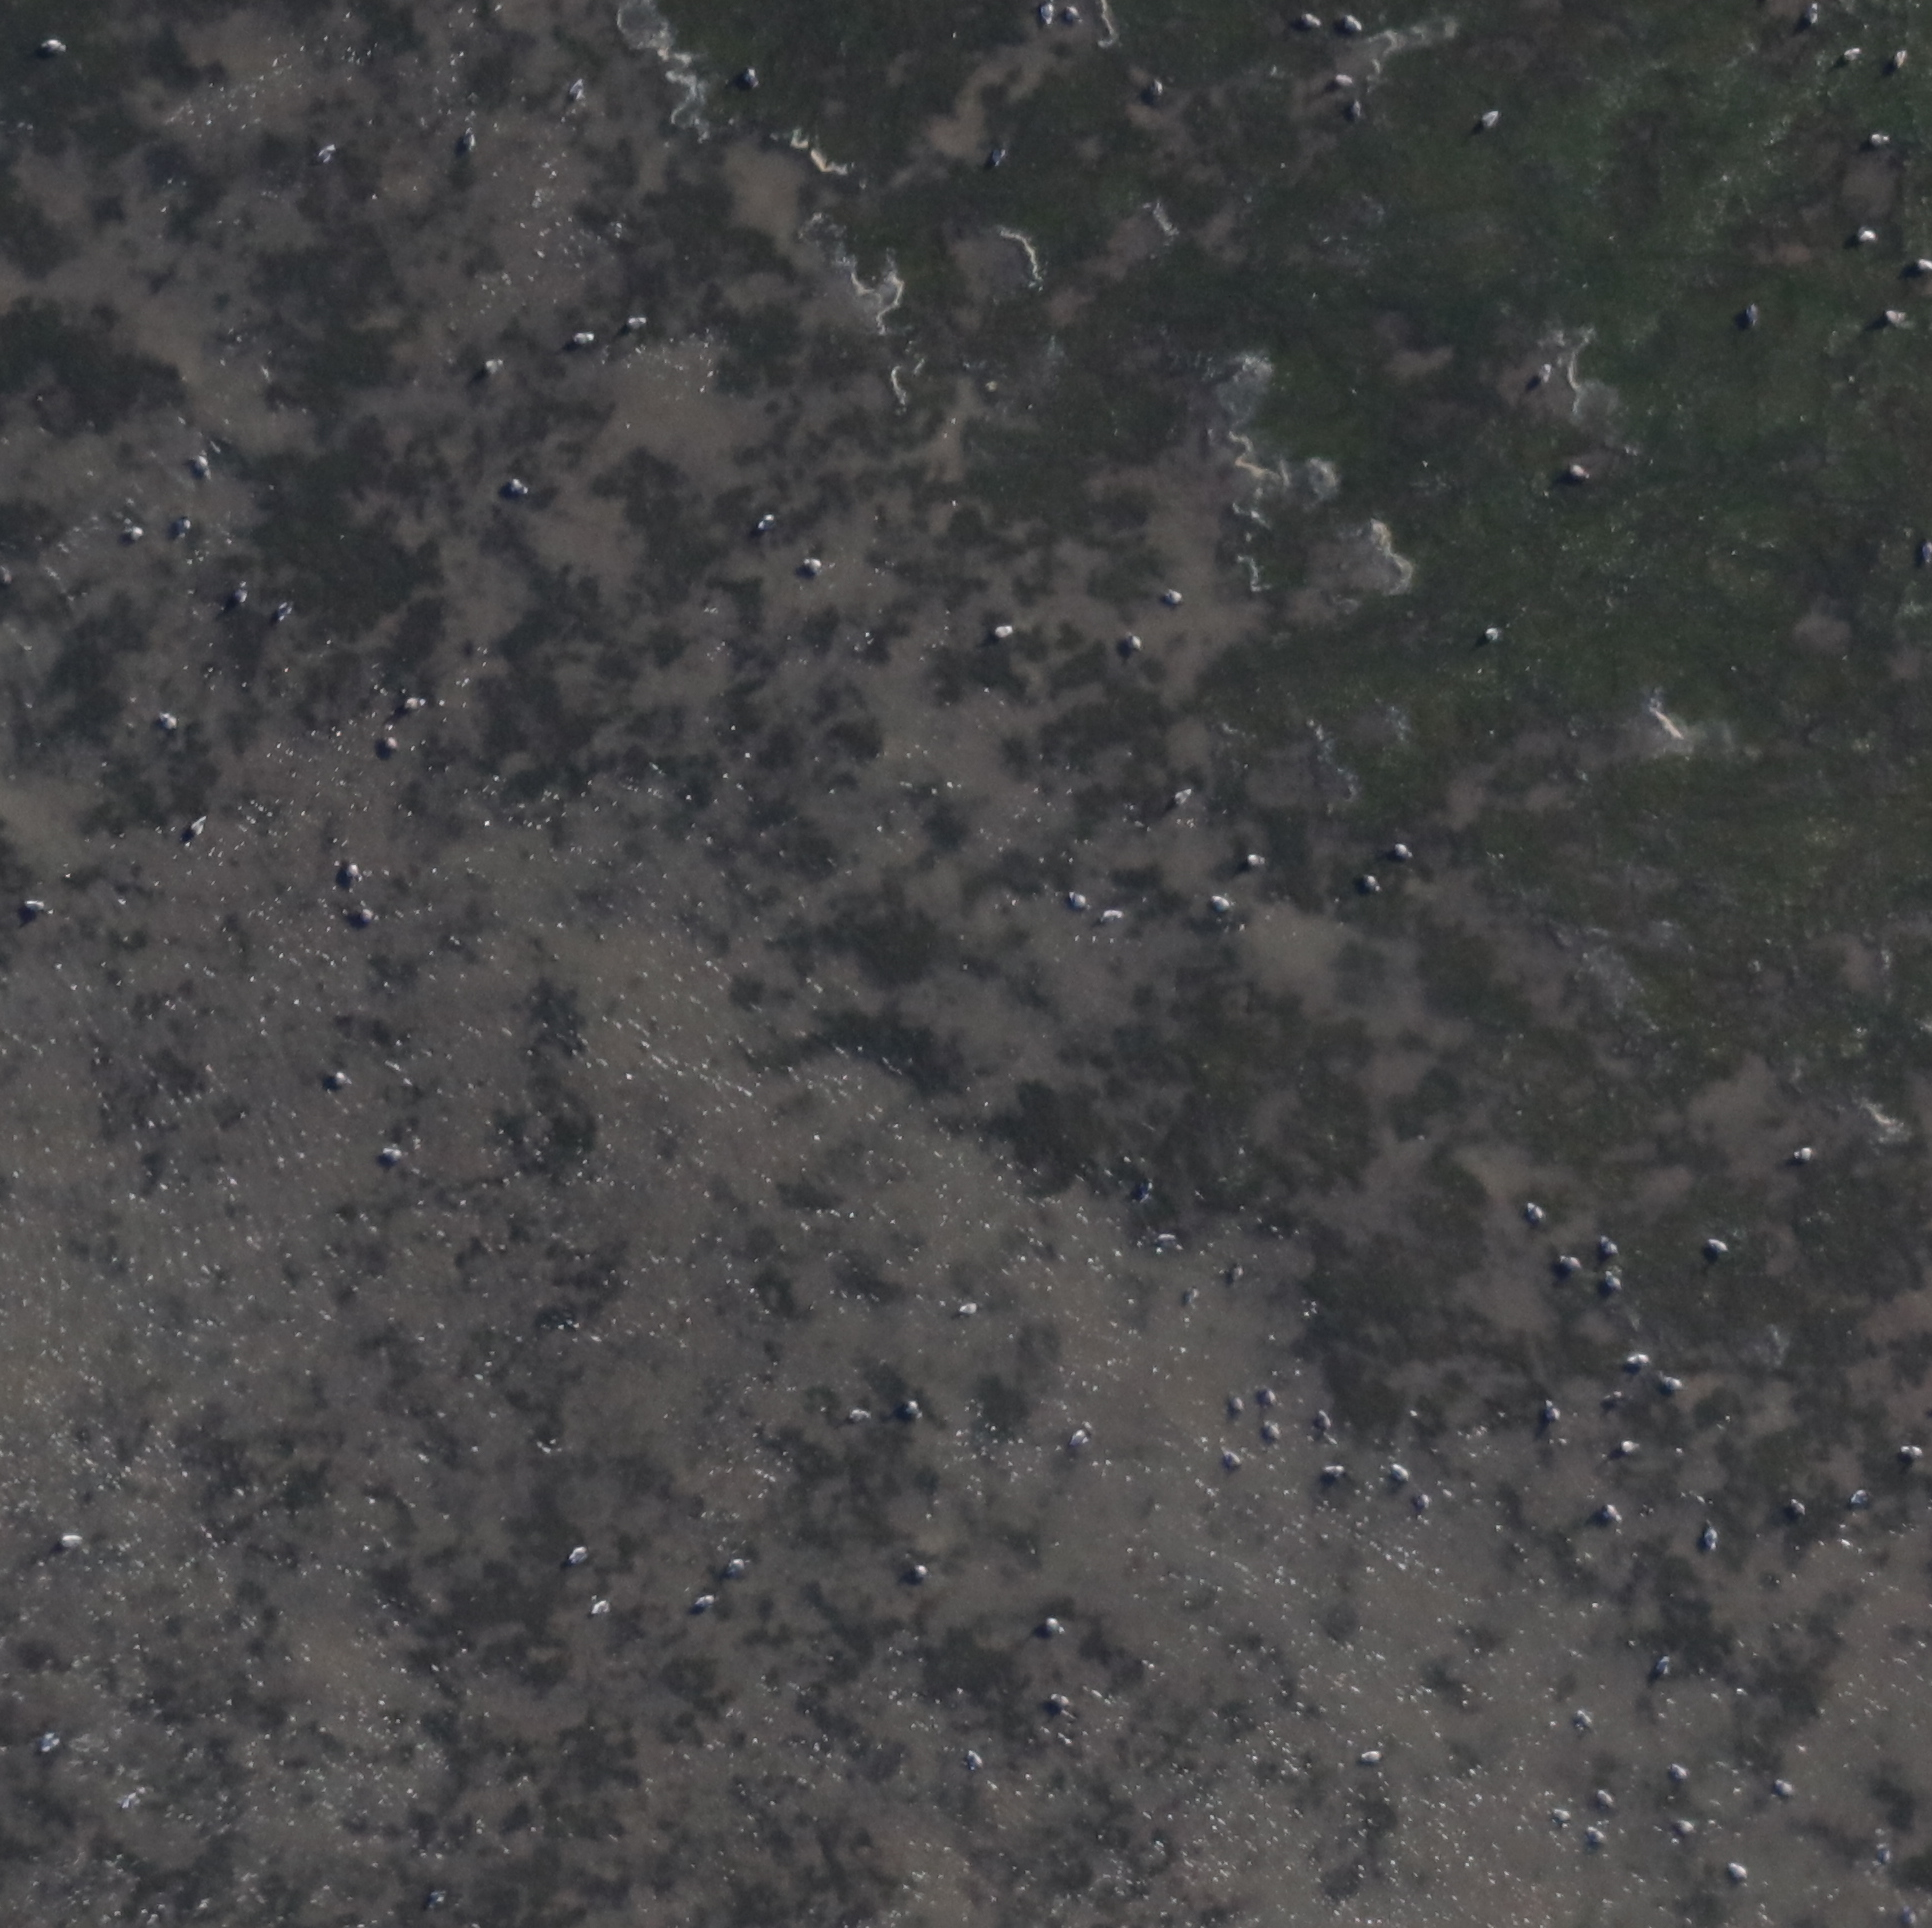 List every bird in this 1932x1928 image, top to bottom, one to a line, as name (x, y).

brant (1047, 12)
brant (1068, 12)
brant (1812, 14)
brant (1306, 17)
brant (1351, 24)
brant (53, 46)
brant (1851, 55)
brant (1900, 59)
brant (750, 77)
brant (1343, 79)
brant (578, 87)
brant (1155, 89)
brant (1355, 107)
brant (1489, 120)
brant (469, 140)
brant (1879, 141)
brant (324, 155)
brant (998, 155)
brant (1867, 235)
brant (1926, 266)
brant (1753, 312)
brant (1895, 318)
brant (633, 323)
brant (581, 340)
brant (494, 366)
brant (1542, 376)
brant (202, 463)
brant (1578, 471)
brant (518, 486)
brant (767, 523)
brant (183, 526)
brant (135, 535)
brant (1927, 551)
brant (813, 566)
brant (5, 570)
brant (240, 594)
brant (1172, 597)
brant (283, 611)
brant (1003, 631)
brant (1492, 635)
brant (1133, 643)
brant (411, 704)
brant (169, 722)
brant (391, 739)
brant (1182, 798)
brant (200, 823)
brant (1401, 849)
brant (1254, 861)
brant (351, 870)
brant (1370, 882)
brant (1081, 902)
brant (1220, 903)
brant (34, 910)
brant (371, 917)
brant (1111, 917)
brant (340, 1079)
brant (392, 1155)
brant (1804, 1155)
brant (1144, 1188)
brant (1534, 1213)
brant (1163, 1239)
brant (1718, 1246)
brant (1608, 1247)
brant (1573, 1264)
brant (1233, 1274)
brant (1614, 1281)
brant (1191, 1294)
brant (968, 1309)
brant (1640, 1361)
brant (1673, 1383)
brant (1269, 1397)
brant (1614, 1397)
brant (1237, 1404)
brant (912, 1409)
brant (1552, 1412)
brant (859, 1416)
brant (1327, 1423)
brant (1270, 1431)
brant (1083, 1439)
brant (1629, 1447)
brant (1913, 1452)
brant (1232, 1460)
brant (1336, 1471)
brant (1400, 1473)
brant (1860, 1497)
brant (1426, 1502)
brant (1797, 1507)
brant (1611, 1514)
brant (1711, 1538)
brant (71, 1541)
brant (577, 1557)
brant (737, 1566)
brant (921, 1571)
brant (705, 1601)
brant (600, 1609)
brant (1053, 1625)
brant (1663, 1666)
brant (1064, 1704)
brant (1585, 1720)
brant (49, 1741)
brant (1371, 1757)
brant (974, 1761)
brant (1677, 1773)
brant (1783, 1789)
brant (1607, 1800)
brant (132, 1801)
brant (1557, 1816)
brant (1687, 1828)
brant (1595, 1835)
brant (1882, 1856)
brant (1737, 1871)
brant (436, 1898)
brant (1909, 1915)